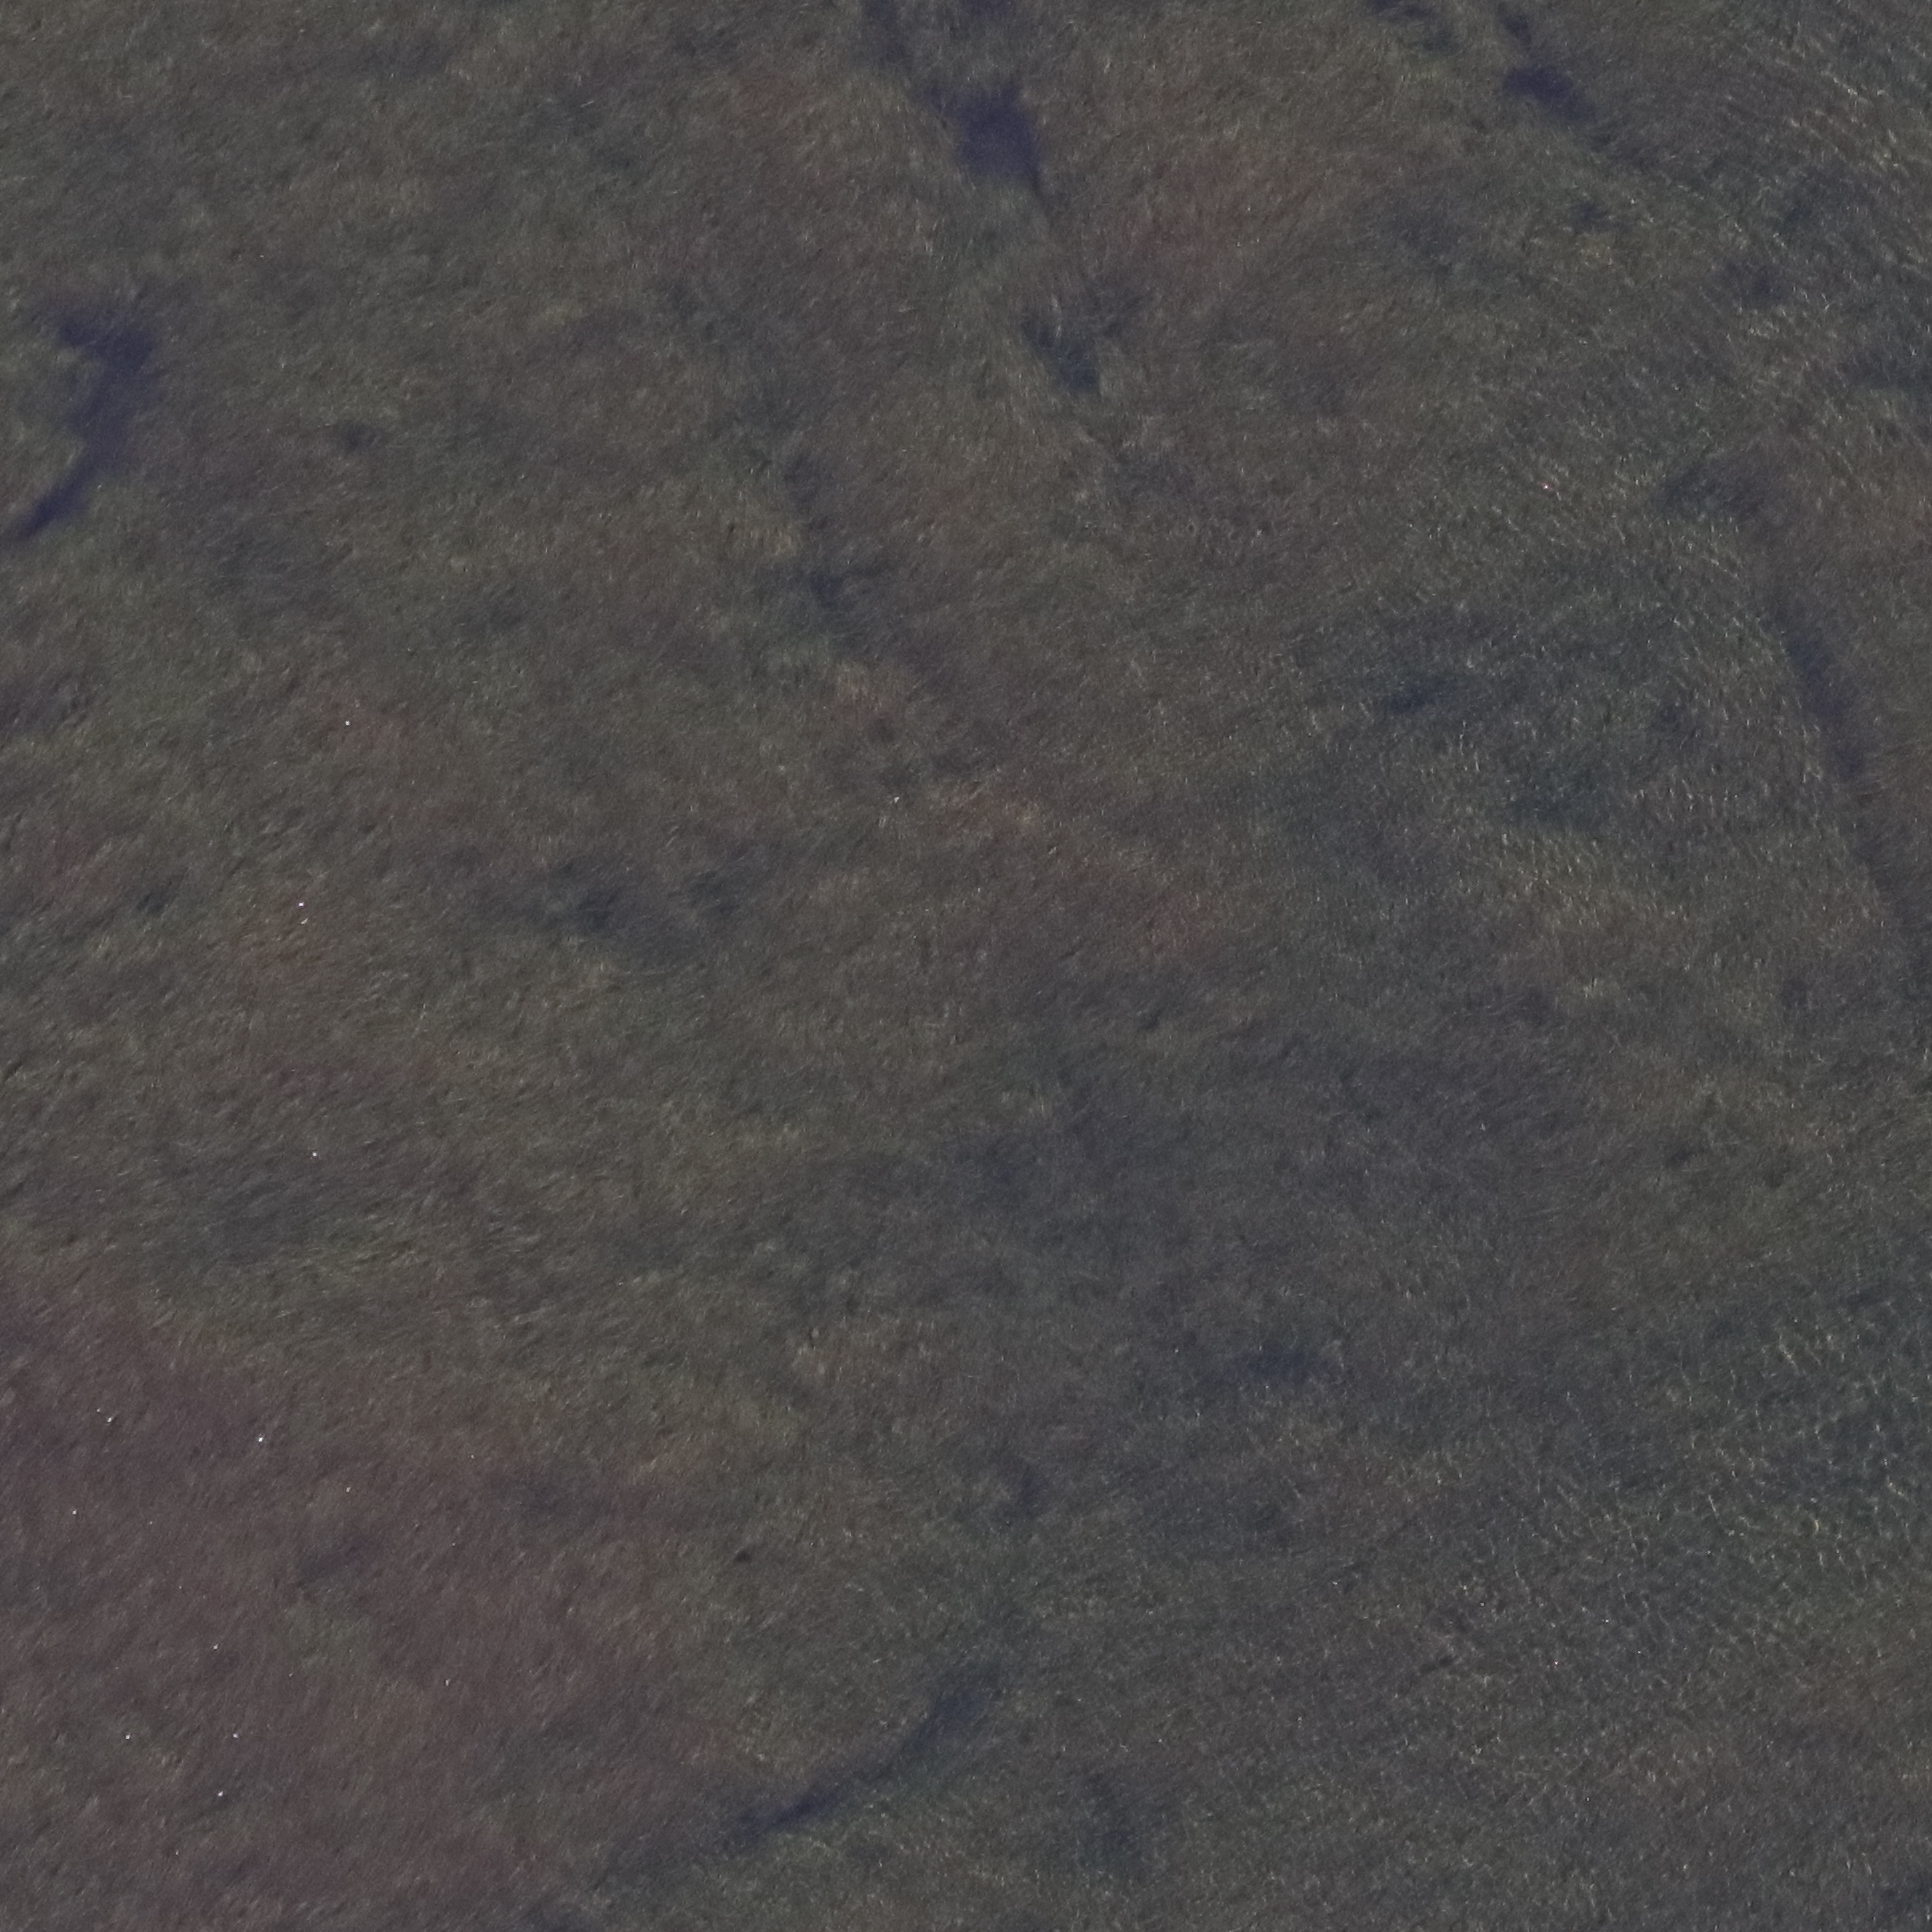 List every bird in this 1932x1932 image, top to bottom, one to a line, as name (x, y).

None